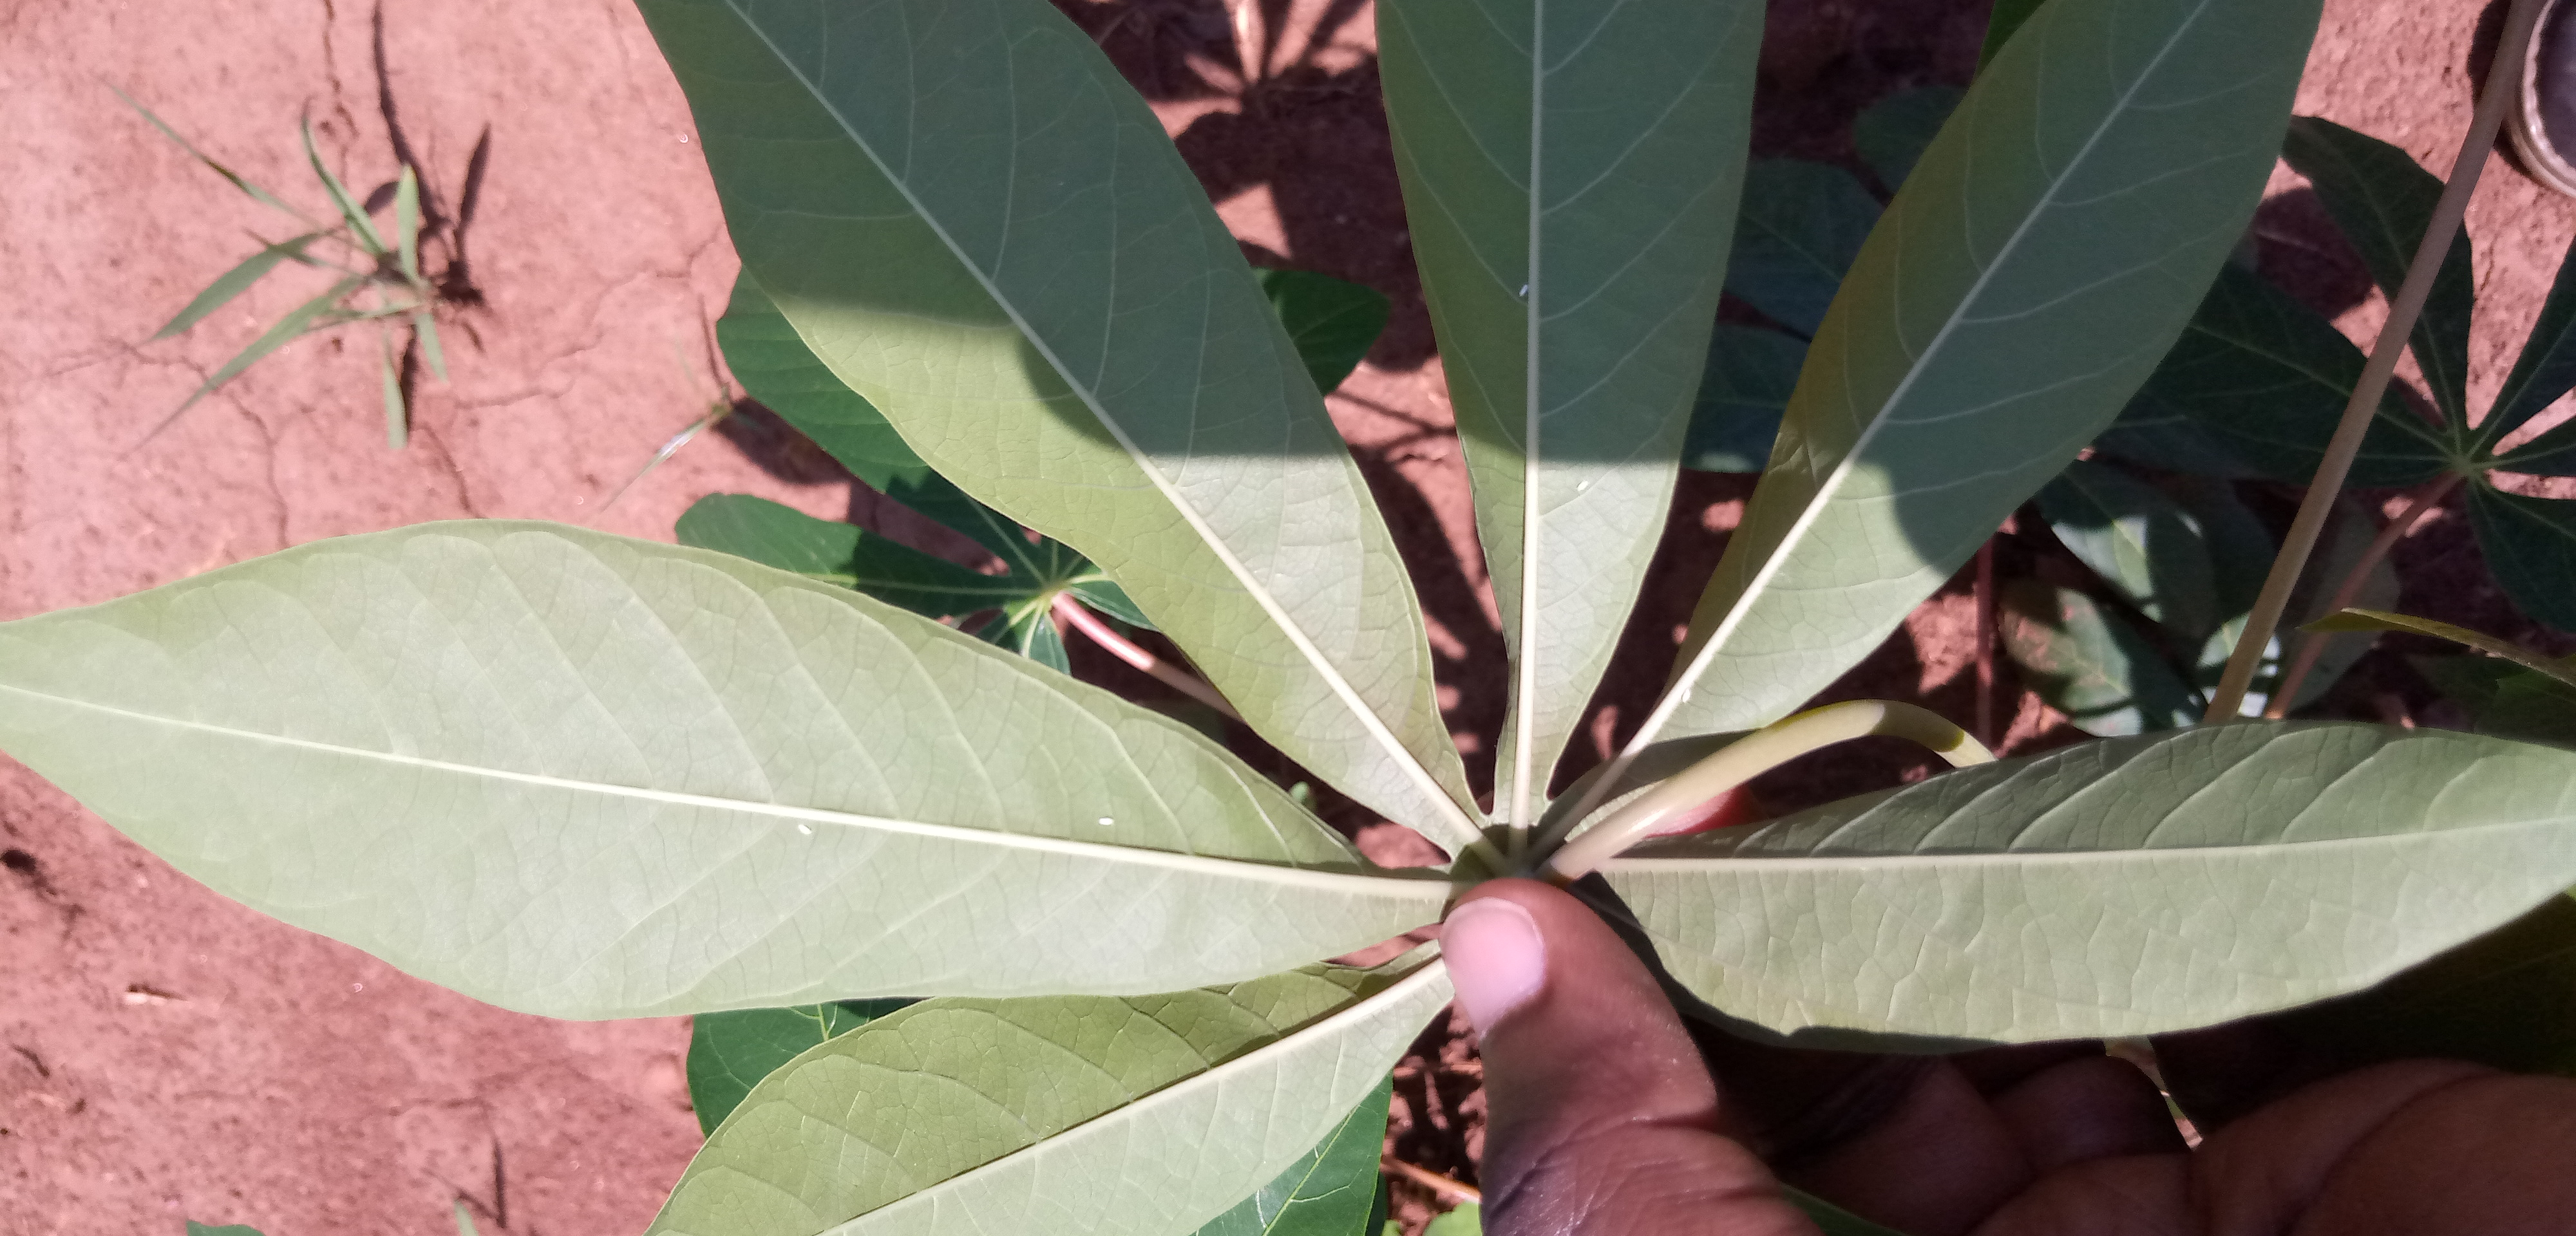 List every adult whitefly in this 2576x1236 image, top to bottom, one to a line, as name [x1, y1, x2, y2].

whitefly [1497, 273, 1543, 312]
whitefly [1084, 803, 1131, 834]
whitefly [780, 814, 820, 843]